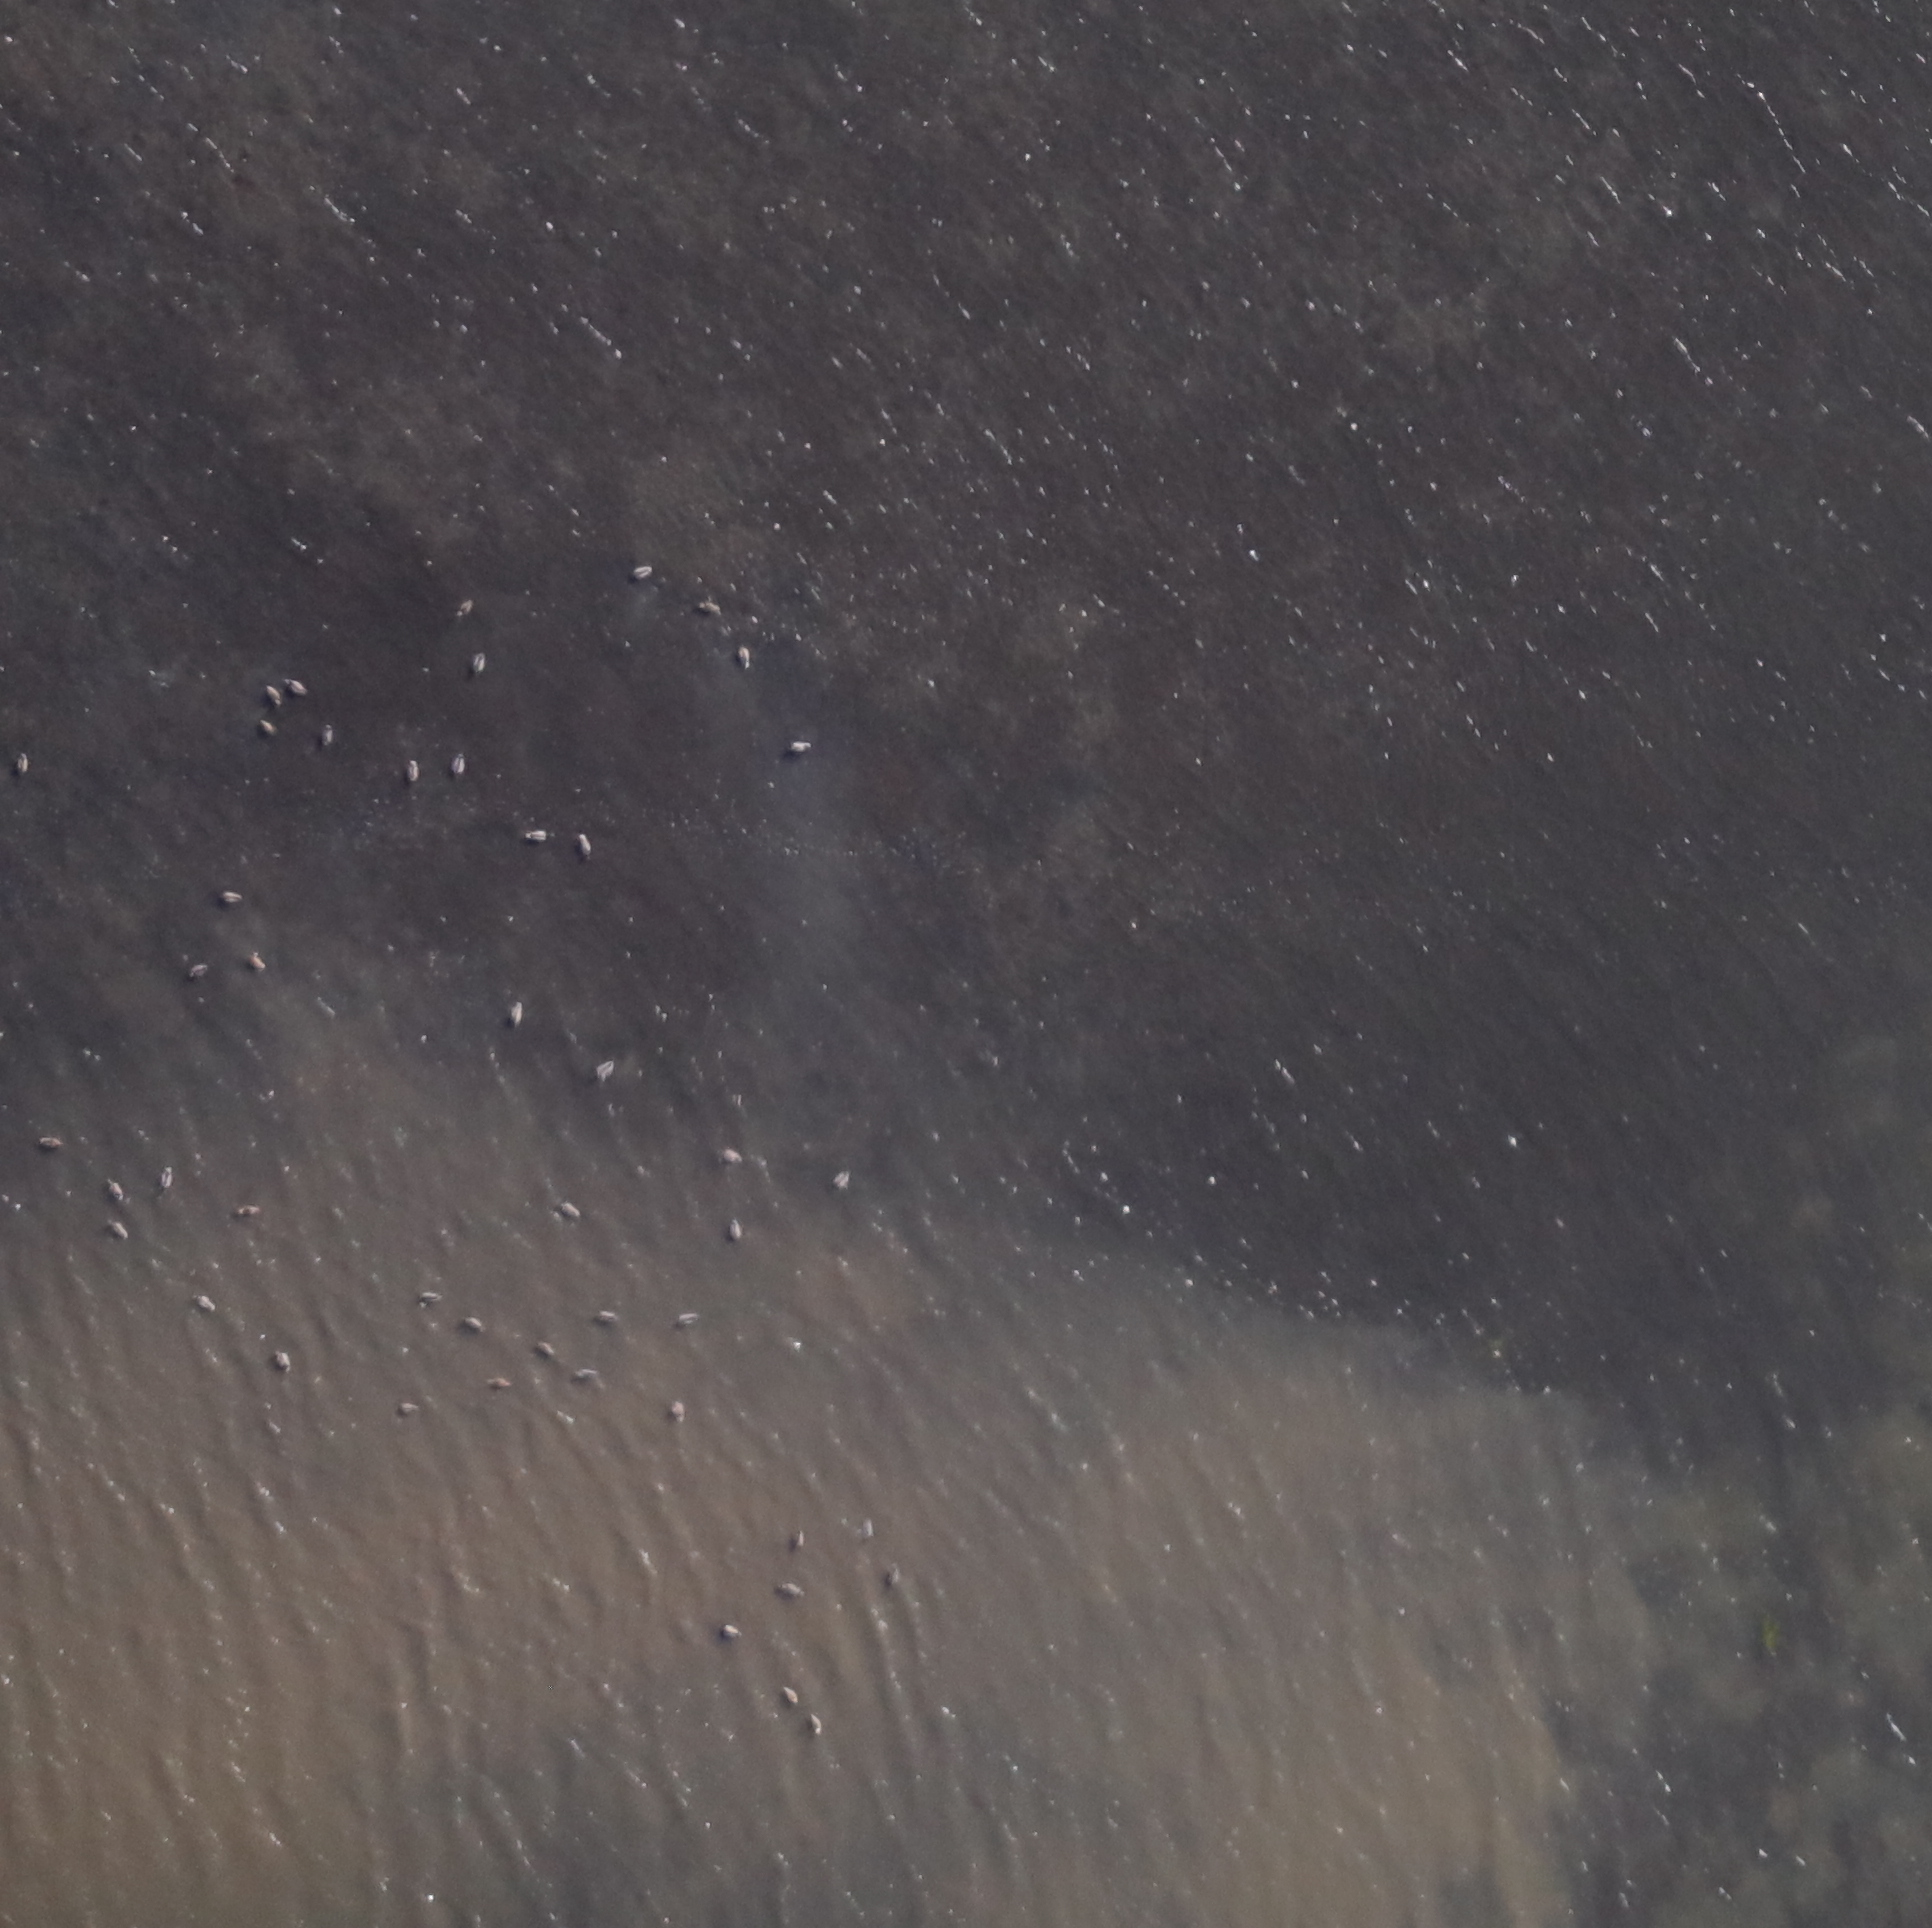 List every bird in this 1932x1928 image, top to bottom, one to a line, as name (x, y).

other bird (642, 574)
other bird (464, 605)
other bird (708, 609)
other bird (745, 656)
other bird (478, 667)
other bird (295, 686)
other bird (275, 692)
other bird (269, 725)
other bird (328, 737)
other bird (798, 743)
other bird (20, 763)
other bird (459, 767)
other bird (414, 768)
other bird (538, 839)
other bird (588, 846)
other bird (234, 896)
other bird (203, 966)
other bird (255, 968)
other bird (517, 1016)
other bird (600, 1070)
other bird (52, 1147)
other bird (732, 1153)
other bird (168, 1179)
other bird (839, 1181)
other bird (118, 1190)
other bird (576, 1212)
other bird (246, 1215)
other bird (120, 1226)
other bird (735, 1230)
other bird (430, 1298)
other bird (207, 1300)
other bird (606, 1313)
other bird (479, 1323)
other bird (682, 1323)
other bird (545, 1349)
other bird (289, 1360)
other bird (587, 1369)
other bird (504, 1380)
other bird (409, 1408)
other bird (677, 1411)
other bird (866, 1532)
other bird (799, 1541)
other bird (890, 1576)
other bird (790, 1588)
other bird (725, 1632)
other bird (792, 1697)
other bird (815, 1723)